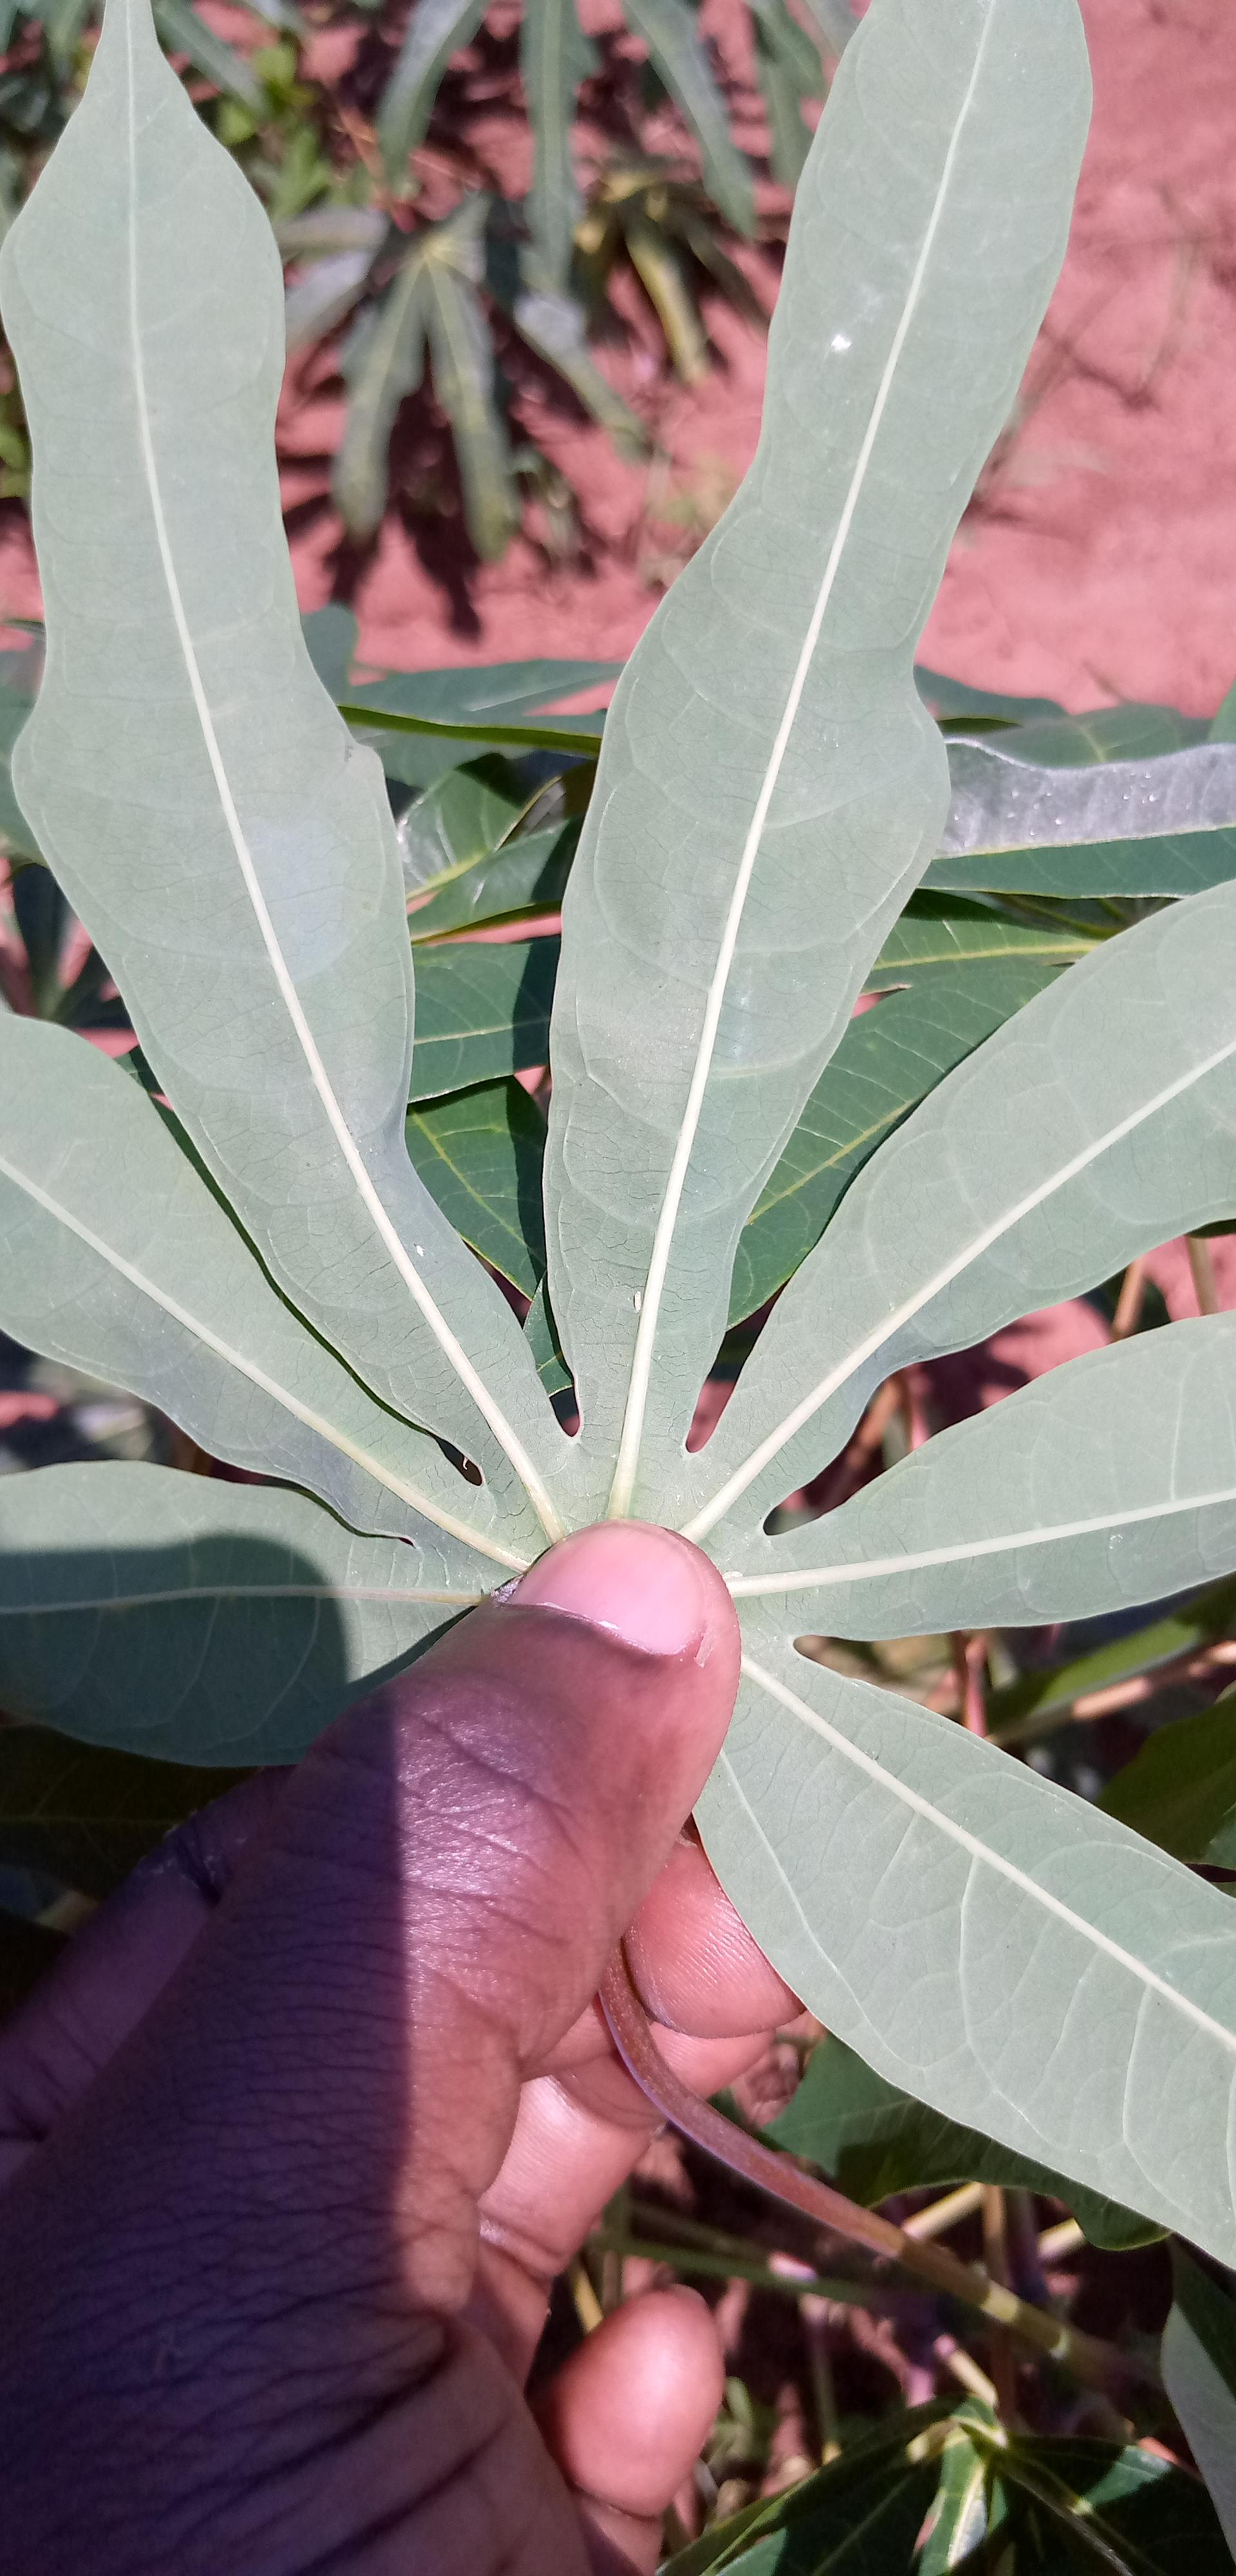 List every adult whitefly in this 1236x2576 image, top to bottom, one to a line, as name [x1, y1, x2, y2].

whitefly [825, 328, 854, 354]
whitefly [410, 1242, 433, 1265]
whitefly [629, 1288, 651, 1321]